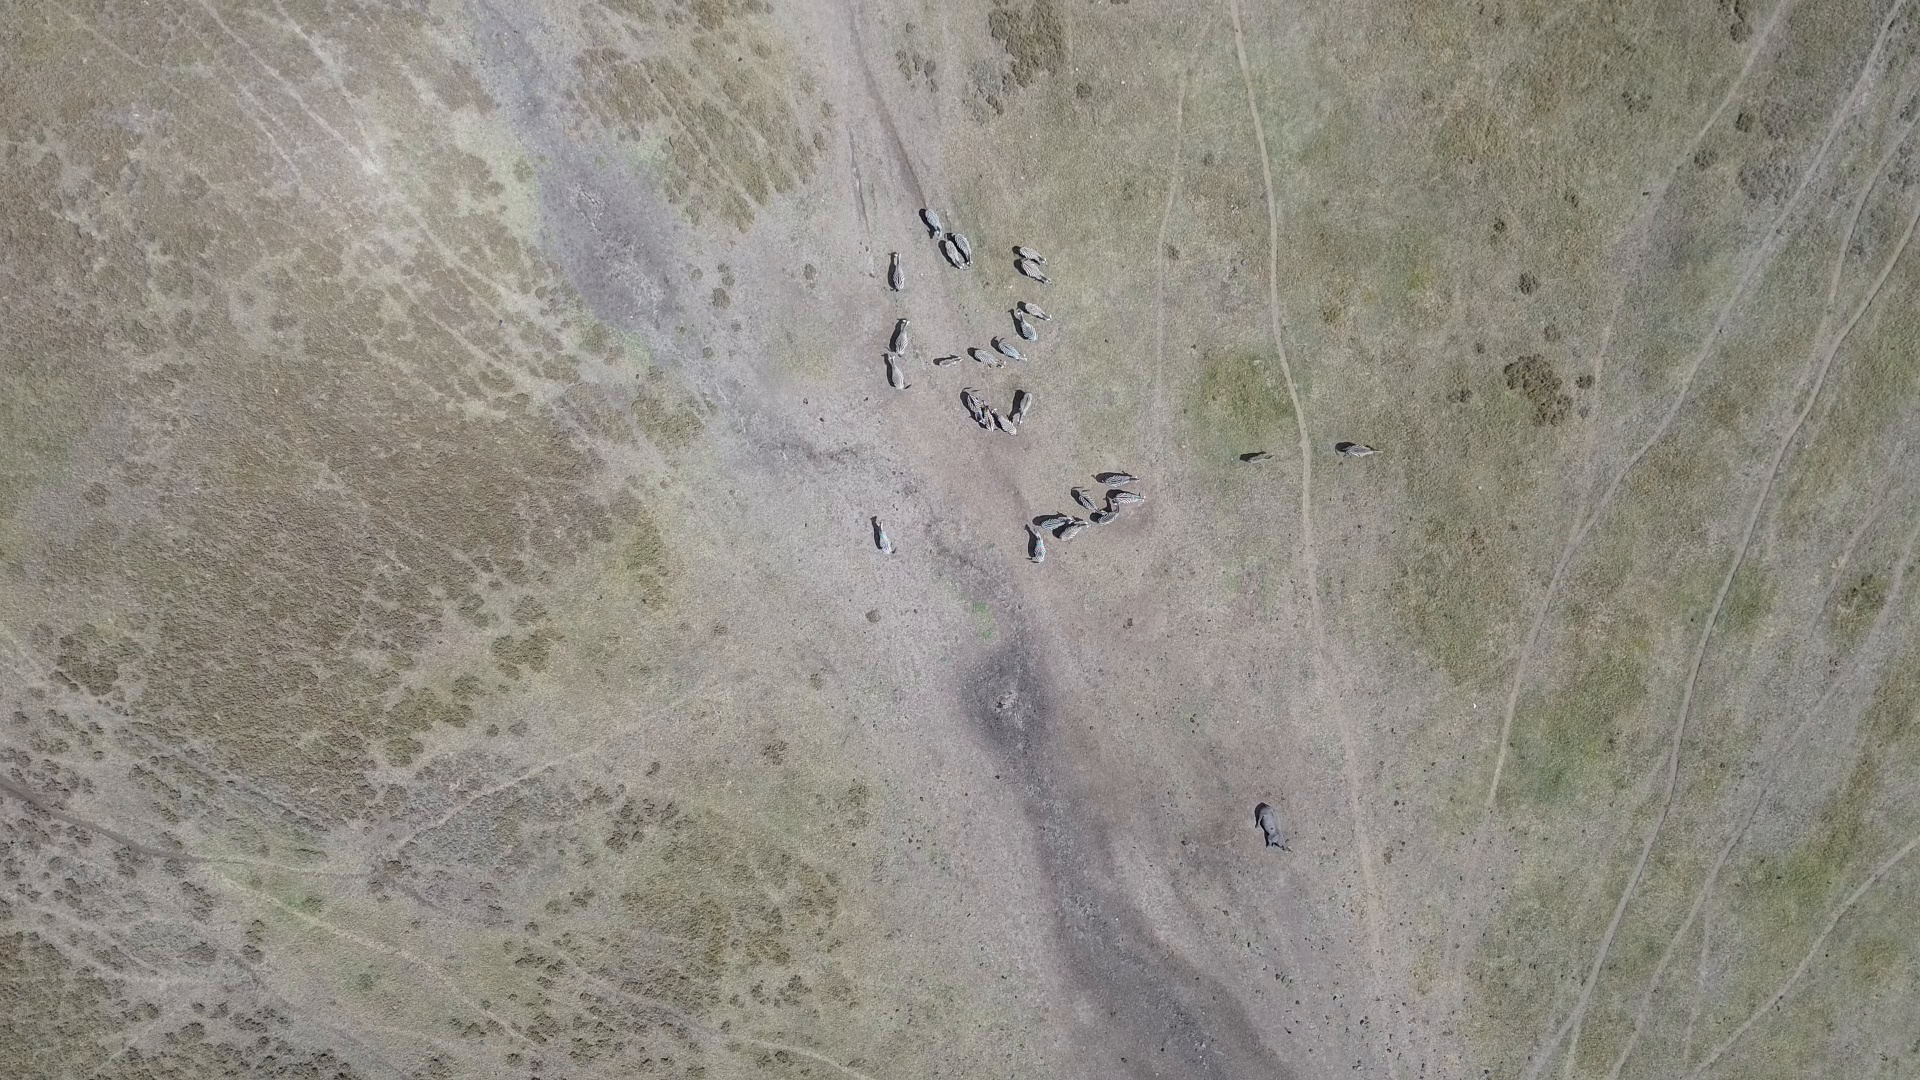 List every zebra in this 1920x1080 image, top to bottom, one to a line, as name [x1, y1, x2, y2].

zebra [919, 207, 945, 235]
zebra [954, 234, 974, 267]
zebra [945, 239, 966, 270]
zebra [1017, 247, 1048, 266]
zebra [890, 255, 906, 293]
zebra [1022, 259, 1053, 285]
zebra [1021, 298, 1050, 326]
zebra [1014, 306, 1035, 344]
zebra [894, 321, 911, 357]
zebra [997, 339, 1028, 363]
zebra [969, 347, 994, 366]
zebra [887, 353, 906, 391]
zebra [931, 357, 963, 369]
zebra [1018, 393, 1033, 426]
zebra [967, 394, 985, 427]
zebra [981, 401, 995, 431]
zebra [990, 406, 1018, 437]
zebra [1337, 446, 1376, 458]
zebra [1250, 451, 1275, 466]
zebra [1097, 474, 1138, 487]
zebra [1111, 487, 1143, 505]
zebra [1073, 488, 1102, 514]
zebra [1098, 498, 1120, 527]
zebra [1041, 516, 1076, 529]
zebra [1059, 522, 1094, 543]
zebra [877, 526, 893, 555]
zebra [1032, 534, 1047, 562]